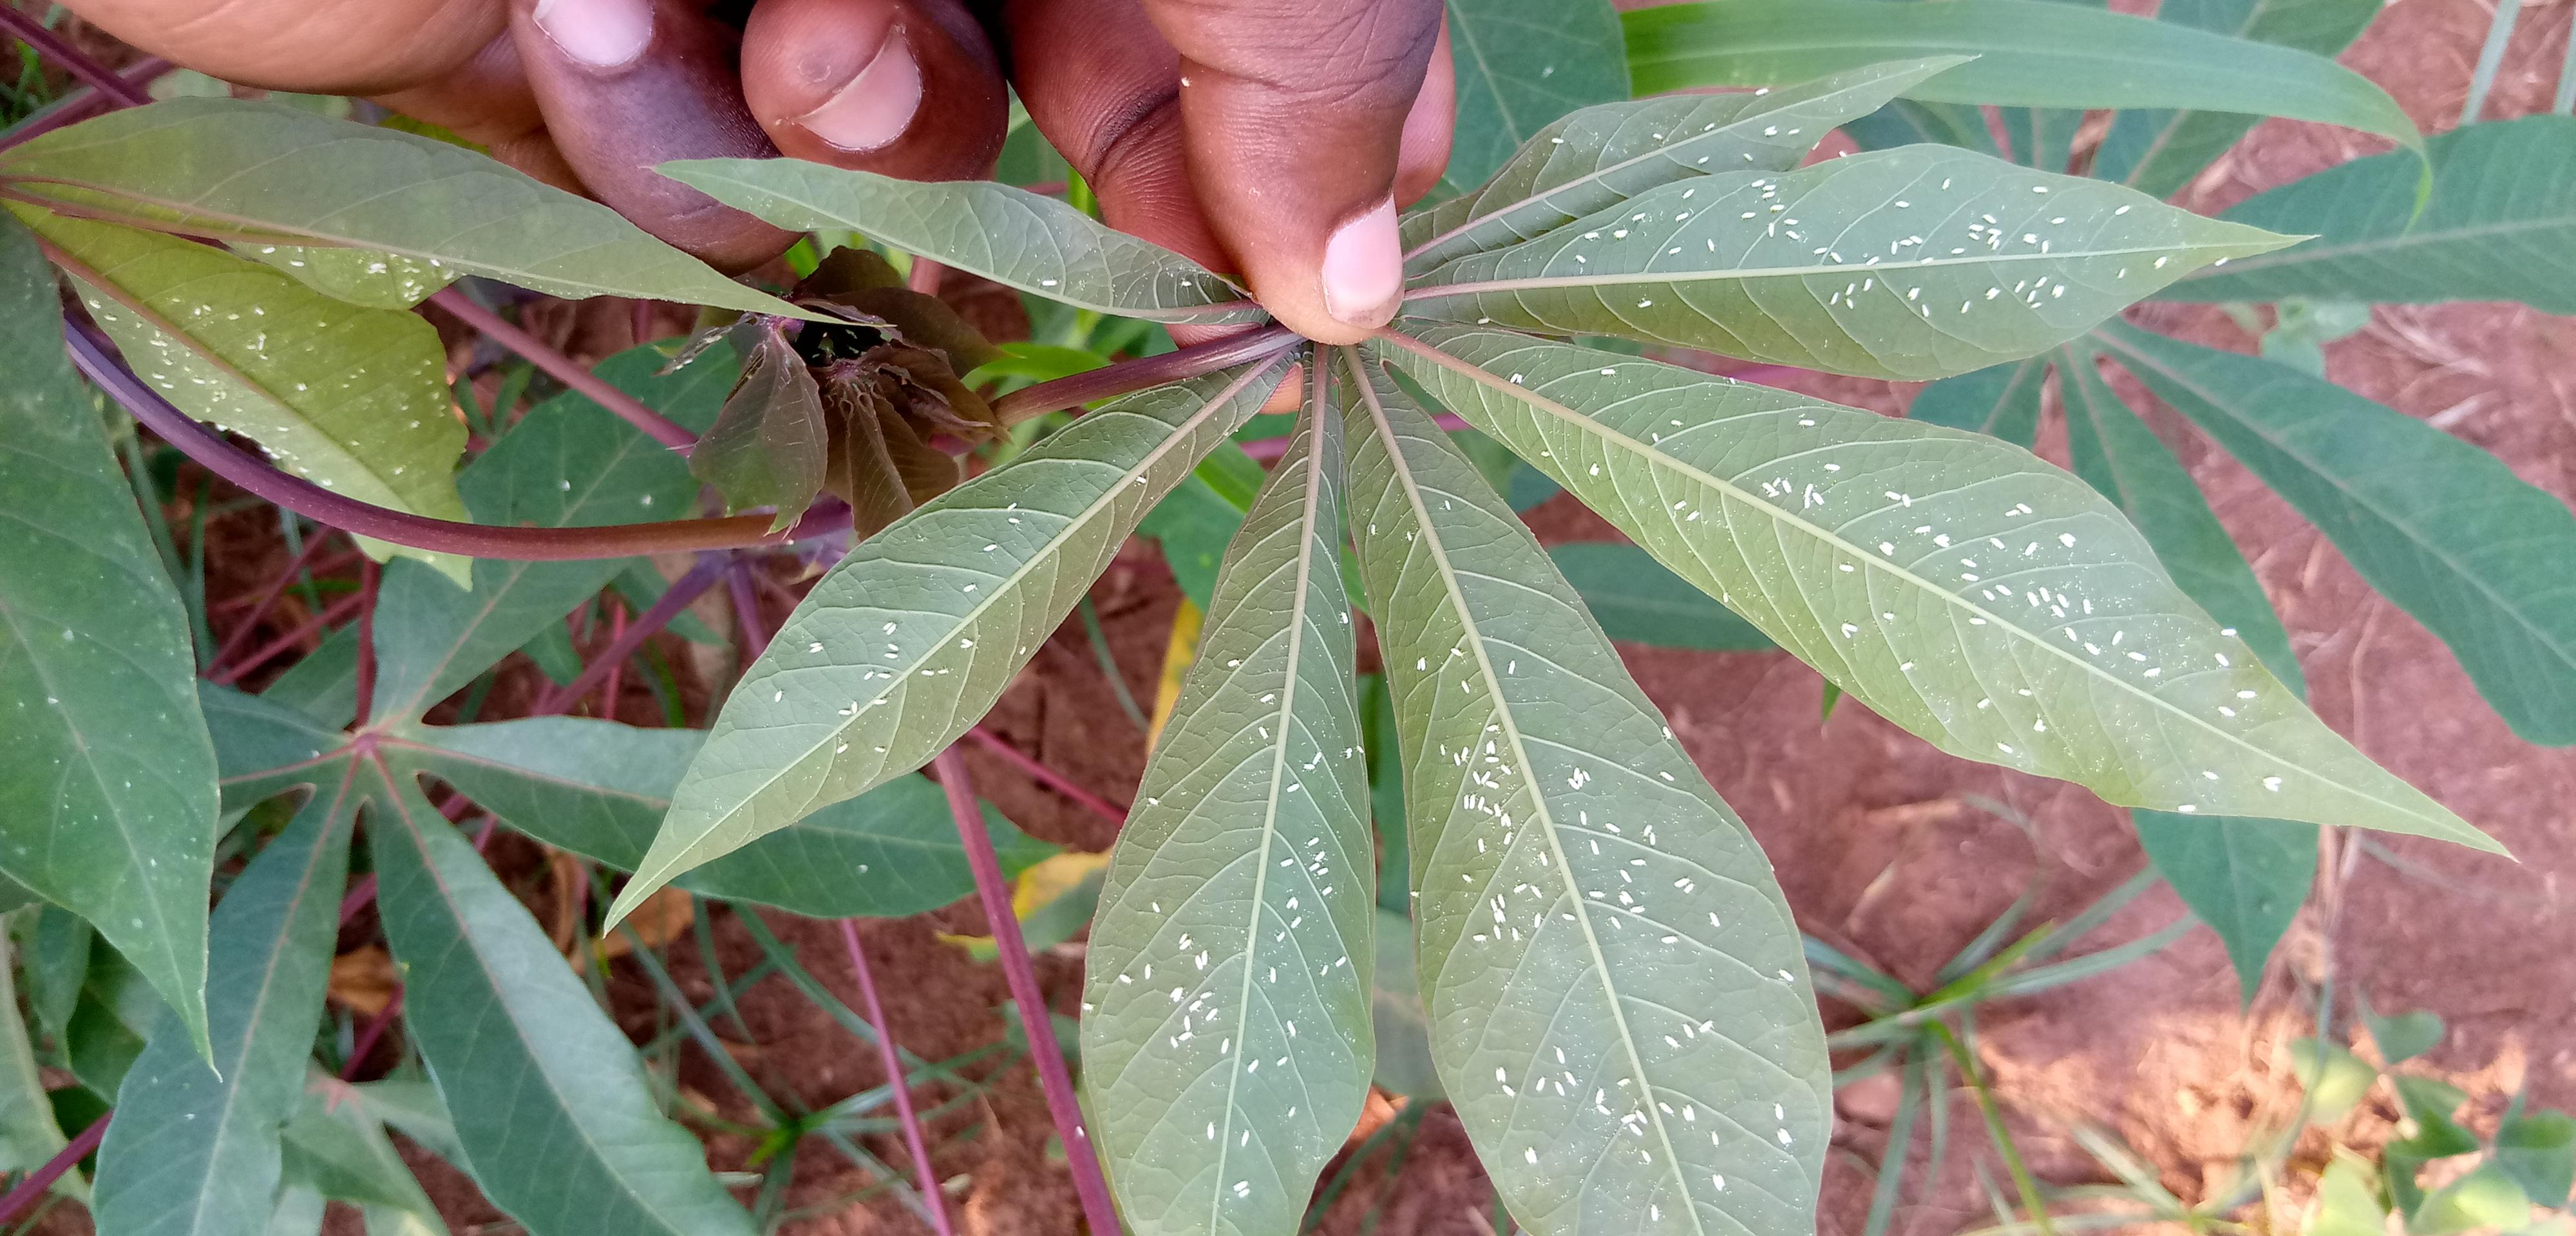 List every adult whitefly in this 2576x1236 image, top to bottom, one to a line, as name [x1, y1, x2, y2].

whitefly [1177, 76, 1194, 89]
whitefly [1754, 84, 1771, 98]
whitefly [1702, 120, 1716, 132]
whitefly [1764, 124, 1777, 131]
whitefly [1787, 127, 1801, 136]
whitefly [1765, 129, 1779, 137]
whitefly [1650, 131, 1665, 141]
whitefly [1549, 136, 1566, 145]
whitefly [1812, 140, 1820, 151]
whitefly [1836, 149, 1848, 158]
whitefly [1742, 152, 1754, 163]
whitefly [1693, 153, 1712, 166]
whitefly [1939, 175, 1953, 191]
whitefly [1749, 178, 1766, 187]
whitefly [1762, 183, 1777, 191]
whitefly [2031, 185, 2049, 194]
whitefly [1681, 186, 1696, 200]
whitefly [1761, 191, 1776, 199]
whitefly [1895, 200, 1911, 209]
whitefly [2112, 201, 2133, 216]
whitefly [1769, 203, 1786, 211]
whitefly [1631, 209, 1645, 221]
whitefly [1675, 210, 1690, 223]
whitefly [1739, 210, 1757, 220]
whitefly [1983, 212, 1998, 225]
whitefly [2050, 215, 2066, 225]
whitefly [1782, 216, 1799, 227]
whitefly [1767, 221, 1777, 239]
whitefly [1967, 223, 1984, 232]
whitefly [1612, 227, 1629, 233]
whitefly [1987, 227, 2004, 236]
whitefly [1784, 229, 1800, 241]
whitefly [1584, 230, 1598, 239]
whitefly [1966, 231, 1980, 241]
whitefly [1614, 232, 1627, 238]
whitefly [2023, 232, 2038, 238]
whitefly [1986, 234, 1998, 245]
whitefly [1909, 234, 1924, 245]
whitefly [1706, 236, 1717, 252]
whitefly [1899, 237, 1913, 247]
whitefly [1889, 238, 1898, 256]
whitefly [2023, 238, 2038, 244]
whitefly [1992, 238, 2000, 250]
whitefly [2040, 238, 2049, 254]
whitefly [296, 245, 305, 253]
whitefly [260, 245, 275, 254]
whitefly [1949, 245, 1966, 255]
whitefly [1813, 246, 1828, 254]
whitefly [1668, 247, 1682, 256]
whitefly [1830, 250, 1844, 264]
whitefly [1865, 252, 1880, 267]
whitefly [1574, 253, 1587, 265]
whitefly [2153, 254, 2167, 270]
whitefly [1920, 255, 1933, 264]
whitefly [2213, 255, 2230, 267]
whitefly [402, 257, 412, 264]
whitefly [289, 258, 305, 267]
whitefly [430, 258, 441, 267]
whitefly [368, 261, 386, 268]
whitefly [2116, 266, 2128, 279]
whitefly [402, 267, 410, 274]
whitefly [366, 267, 379, 274]
whitefly [379, 267, 388, 275]
whitefly [411, 267, 422, 274]
whitefly [2035, 274, 2049, 288]
whitefly [1860, 276, 1873, 292]
whitefly [1039, 277, 1058, 288]
whitefly [404, 278, 415, 288]
whitefly [1179, 278, 1193, 288]
whitefly [2014, 279, 2026, 294]
whitefly [1843, 280, 1856, 296]
whitefly [2052, 283, 2060, 296]
whitefly [2054, 285, 2065, 299]
whitefly [1906, 286, 1921, 301]
whitefly [1985, 286, 1996, 296]
whitefly [2027, 288, 2038, 304]
whitefly [1987, 290, 2000, 301]
whitefly [1828, 292, 1840, 306]
whitefly [407, 295, 422, 302]
whitefly [88, 297, 102, 309]
whitefly [171, 297, 180, 303]
whitefly [1844, 297, 1856, 311]
whitefly [1635, 298, 1653, 310]
whitefly [1959, 299, 1973, 315]
whitefly [2031, 301, 2043, 310]
whitefly [1919, 303, 1931, 318]
whitefly [202, 304, 213, 312]
whitefly [254, 304, 265, 316]
whitefly [194, 306, 202, 317]
whitefly [227, 312, 240, 321]
whitefly [103, 313, 118, 322]
whitefly [1475, 315, 1492, 325]
whitefly [317, 319, 328, 328]
whitefly [135, 320, 144, 330]
whitefly [149, 338, 162, 347]
whitefly [258, 340, 264, 351]
whitefly [246, 343, 256, 350]
whitefly [162, 348, 169, 356]
whitefly [258, 353, 269, 361]
whitefly [685, 357, 694, 366]
whitefly [162, 358, 173, 366]
whitefly [424, 359, 431, 366]
whitefly [184, 364, 191, 371]
whitefly [675, 364, 684, 370]
whitefly [358, 367, 366, 375]
whitefly [1599, 367, 1617, 376]
whitefly [151, 371, 166, 380]
whitefly [1509, 372, 1519, 384]
whitefly [350, 373, 357, 380]
whitefly [1517, 373, 1522, 385]
whitefly [1728, 376, 1736, 385]
whitefly [191, 377, 206, 385]
whitefly [296, 380, 309, 391]
whitefly [160, 382, 176, 390]
whitefly [342, 382, 350, 389]
whitefly [433, 390, 440, 400]
whitefly [400, 404, 410, 411]
whitefly [204, 406, 214, 414]
whitefly [234, 406, 243, 415]
whitefly [1797, 418, 1817, 427]
whitefly [1671, 418, 1683, 427]
whitefly [410, 420, 421, 429]
whitefly [214, 422, 230, 431]
whitefly [276, 425, 290, 433]
whitefly [1651, 431, 1659, 442]
whitefly [260, 445, 272, 454]
whitefly [1539, 450, 1550, 457]
whitefly [270, 453, 282, 461]
whitefly [1589, 462, 1597, 474]
whitefly [1823, 462, 1841, 472]
whitefly [297, 464, 309, 476]
whitefly [393, 466, 406, 476]
whitefly [1593, 467, 1600, 476]
whitefly [1135, 475, 1147, 486]
whitefly [1773, 476, 1781, 487]
whitefly [321, 478, 334, 489]
whitefly [562, 478, 573, 492]
whitefly [1781, 480, 1793, 494]
whitefly [1761, 481, 1776, 492]
whitefly [1803, 481, 1812, 497]
whitefly [1883, 490, 1901, 500]
whitefly [1768, 491, 1781, 499]
whitefly [1812, 492, 1825, 505]
whitefly [641, 493, 653, 507]
whitefly [1901, 493, 1911, 507]
whitefly [1804, 496, 1811, 509]
whitefly [1443, 497, 1453, 512]
whitefly [1674, 498, 1687, 510]
whitefly [1005, 501, 1019, 511]
whitefly [2015, 501, 2033, 514]
whitefly [2004, 507, 2019, 518]
whitefly [1686, 509, 1700, 523]
whitefly [1007, 516, 1021, 525]
whitefly [1368, 523, 1377, 536]
whitefly [1912, 523, 1931, 534]
whitefly [1405, 529, 1414, 542]
whitefly [1935, 533, 1950, 541]
whitefly [2064, 533, 2077, 543]
whitefly [2060, 535, 2074, 548]
whitefly [1989, 536, 2005, 550]
whitefly [1932, 537, 1949, 548]
whitefly [2023, 539, 2038, 556]
whitefly [981, 541, 998, 554]
whitefly [1882, 541, 1894, 550]
whitefly [1879, 545, 1893, 556]
whitefly [1960, 557, 1978, 568]
whitefly [1838, 560, 1856, 575]
whitefly [1959, 571, 1980, 583]
whitefly [962, 581, 978, 594]
whitefly [1994, 583, 2014, 596]
whitefly [2039, 585, 2052, 603]
whitefly [1982, 588, 1996, 601]
whitefly [2026, 590, 2042, 608]
whitefly [1721, 590, 1729, 604]
whitefly [2056, 592, 2070, 609]
whitefly [2082, 597, 2092, 615]
whitefly [2050, 603, 2066, 619]
whitefly [1338, 610, 1350, 626]
whitefly [1880, 610, 1895, 621]
whitefly [1968, 617, 1987, 626]
whitefly [882, 621, 894, 631]
whitefly [1841, 623, 1858, 633]
whitefly [887, 624, 897, 635]
whitefly [2063, 626, 2078, 643]
whitefly [2110, 627, 2125, 647]
whitefly [1841, 628, 1851, 639]
whitefly [959, 637, 976, 650]
whitefly [2083, 640, 2101, 655]
whitefly [809, 641, 822, 647]
whitefly [886, 642, 900, 651]
whitefly [1019, 645, 1028, 655]
whitefly [809, 646, 824, 653]
whitefly [1449, 647, 1464, 657]
whitefly [2126, 650, 2148, 664]
whitefly [883, 651, 899, 660]
whitefly [1420, 655, 1428, 671]
whitefly [1226, 656, 1241, 668]
whitefly [1899, 658, 1915, 673]
whitefly [1416, 659, 1421, 670]
whitefly [1507, 659, 1517, 677]
whitefly [937, 666, 950, 677]
whitefly [2142, 666, 2163, 678]
whitefly [921, 668, 935, 677]
whitefly [876, 671, 893, 680]
whitefly [1461, 679, 1472, 694]
whitefly [2017, 686, 2031, 697]
whitefly [2235, 688, 2257, 700]
whitefly [773, 688, 783, 704]
whitefly [1256, 689, 1276, 704]
whitefly [45, 695, 61, 706]
whitefly [1975, 696, 1991, 709]
whitefly [873, 698, 889, 706]
whitefly [851, 699, 860, 715]
whitefly [2217, 705, 2236, 717]
whitefly [837, 708, 852, 716]
whitefly [2032, 718, 2044, 731]
whitefly [1486, 723, 1500, 733]
whitefly [2040, 724, 2047, 733]
whitefly [1662, 725, 1673, 739]
whitefly [1256, 726, 1271, 741]
whitefly [837, 740, 850, 754]
whitefly [1996, 740, 2014, 756]
whitefly [1439, 743, 1446, 755]
whitefly [1356, 744, 1366, 754]
whitefly [873, 745, 886, 754]
whitefly [1343, 745, 1353, 760]
whitefly [1461, 746, 1470, 762]
whitefly [1312, 749, 1323, 764]
whitefly [1453, 751, 1461, 766]
whitefly [1484, 755, 1500, 763]
whitefly [1302, 762, 1316, 771]
whitefly [1499, 763, 1512, 776]
whitefly [1573, 764, 1580, 781]
whitefly [2200, 768, 2220, 782]
whitefly [1472, 769, 1481, 786]
whitefly [1481, 769, 1492, 783]
whitefly [1583, 770, 1592, 782]
whitefly [1658, 770, 1676, 782]
whitefly [1578, 772, 1584, 787]
whitefly [2262, 775, 2282, 784]
whitefly [1567, 777, 1580, 790]
whitefly [1286, 780, 1300, 794]
whitefly [1485, 780, 1500, 789]
whitefly [2264, 783, 2279, 792]
whitefly [1469, 791, 1475, 810]
whitefly [1463, 792, 1469, 810]
whitefly [1477, 796, 1485, 810]
whitefly [1146, 797, 1160, 805]
whitefly [1493, 801, 1502, 817]
whitefly [2176, 802, 2195, 812]
whitefly [1484, 805, 1493, 816]
whitefly [1579, 809, 1589, 827]
whitefly [1503, 812, 1512, 827]
whitefly [1501, 816, 1506, 827]
whitefly [1604, 821, 1621, 834]
whitefly [1643, 823, 1654, 837]
whitefly [1502, 830, 1514, 846]
whitefly [1649, 832, 1656, 847]
whitefly [1305, 834, 1320, 847]
whitefly [1476, 836, 1486, 854]
whitefly [1589, 837, 1600, 856]
whitefly [1539, 848, 1549, 866]
whitefly [1313, 849, 1327, 862]
whitefly [1279, 856, 1294, 867]
whitefly [1629, 858, 1647, 866]
whitefly [857, 861, 870, 875]
whitefly [1308, 861, 1321, 874]
whitefly [1317, 867, 1330, 876]
whitefly [1619, 868, 1633, 884]
whitefly [1461, 873, 1474, 883]
whitefly [1513, 882, 1528, 894]
whitefly [1683, 882, 1695, 894]
whitefly [1320, 883, 1333, 896]
whitefly [1529, 884, 1543, 899]
whitefly [1587, 889, 1605, 897]
whitefly [1408, 890, 1421, 899]
whitefly [1621, 890, 1634, 903]
whitefly [1497, 893, 1508, 908]
whitefly [1619, 894, 1627, 906]
whitefly [1285, 895, 1296, 910]
whitefly [1490, 897, 1499, 911]
whitefly [1151, 900, 1161, 913]
whitefly [1293, 900, 1298, 909]
whitefly [1628, 904, 1647, 914]
whitefly [1497, 908, 1507, 923]
whitefly [1532, 910, 1542, 928]
whitefly [1493, 911, 1501, 923]
whitefly [1709, 911, 1722, 927]
whitefly [1560, 912, 1575, 921]
whitefly [1289, 915, 1303, 928]
whitefly [1609, 915, 1622, 930]
whitefly [1493, 924, 1503, 941]
whitefly [1511, 926, 1520, 941]
whitefly [1274, 930, 1287, 942]
whitefly [1178, 932, 1188, 944]
whitefly [1472, 933, 1487, 941]
whitefly [1660, 935, 1678, 944]
whitefly [1179, 938, 1192, 951]
whitefly [1201, 949, 1208, 966]
whitefly [1193, 953, 1203, 970]
whitefly [1334, 954, 1348, 968]
whitefly [1144, 960, 1152, 981]
whitefly [1319, 962, 1329, 977]
whitefly [1267, 965, 1279, 984]
whitefly [1777, 968, 1795, 982]
whitefly [1117, 972, 1134, 985]
whitefly [1173, 985, 1184, 1003]
whitefly [1169, 986, 1180, 998]
whitefly [1199, 988, 1213, 1000]
whitefly [1188, 999, 1204, 1013]
whitefly [1081, 1000, 1094, 1011]
whitefly [1205, 1007, 1219, 1022]
whitefly [1182, 1013, 1194, 1031]
whitefly [1285, 1018, 1298, 1036]
whitefly [1698, 1019, 1713, 1033]
whitefly [1681, 1022, 1695, 1039]
whitefly [1177, 1031, 1195, 1042]
whitefly [1169, 1034, 1180, 1048]
whitefly [1663, 1034, 1680, 1049]
whitefly [1220, 1035, 1230, 1054]
whitefly [1555, 1044, 1567, 1065]
whitefly [1276, 1054, 1290, 1067]
whitefly [1245, 1056, 1260, 1073]
whitefly [1499, 1067, 1508, 1083]
whitefly [1495, 1067, 1501, 1081]
whitefly [1563, 1070, 1578, 1086]
whitefly [1535, 1074, 1546, 1092]
whitefly [1615, 1076, 1632, 1087]
whitefly [1553, 1079, 1566, 1097]
whitefly [1502, 1084, 1516, 1098]
whitefly [1595, 1086, 1605, 1104]
whitefly [1657, 1100, 1674, 1114]
whitefly [1774, 1101, 1786, 1119]
whitefly [1685, 1103, 1697, 1121]
whitefly [1285, 1103, 1297, 1118]
whitefly [1595, 1104, 1613, 1116]
whitefly [1682, 1107, 1690, 1123]
whitefly [1635, 1109, 1648, 1124]
whitefly [1619, 1114, 1637, 1123]
whitefly [1206, 1121, 1216, 1140]
whitefly [1628, 1122, 1644, 1136]
whitefly [1072, 1123, 1088, 1139]
whitefly [1779, 1126, 1794, 1143]
whitefly [1240, 1127, 1252, 1148]
whitefly [1710, 1128, 1721, 1147]
whitefly [1777, 1131, 1788, 1145]
whitefly [1528, 1146, 1539, 1163]
whitefly [1639, 1148, 1653, 1163]
whitefly [1525, 1150, 1533, 1164]
whitefly [1713, 1173, 1722, 1191]
whitefly [1718, 1174, 1726, 1188]
whitefly [1232, 1179, 1249, 1192]
whitefly [1238, 1187, 1251, 1199]
whitefly [1649, 1202, 1661, 1223]